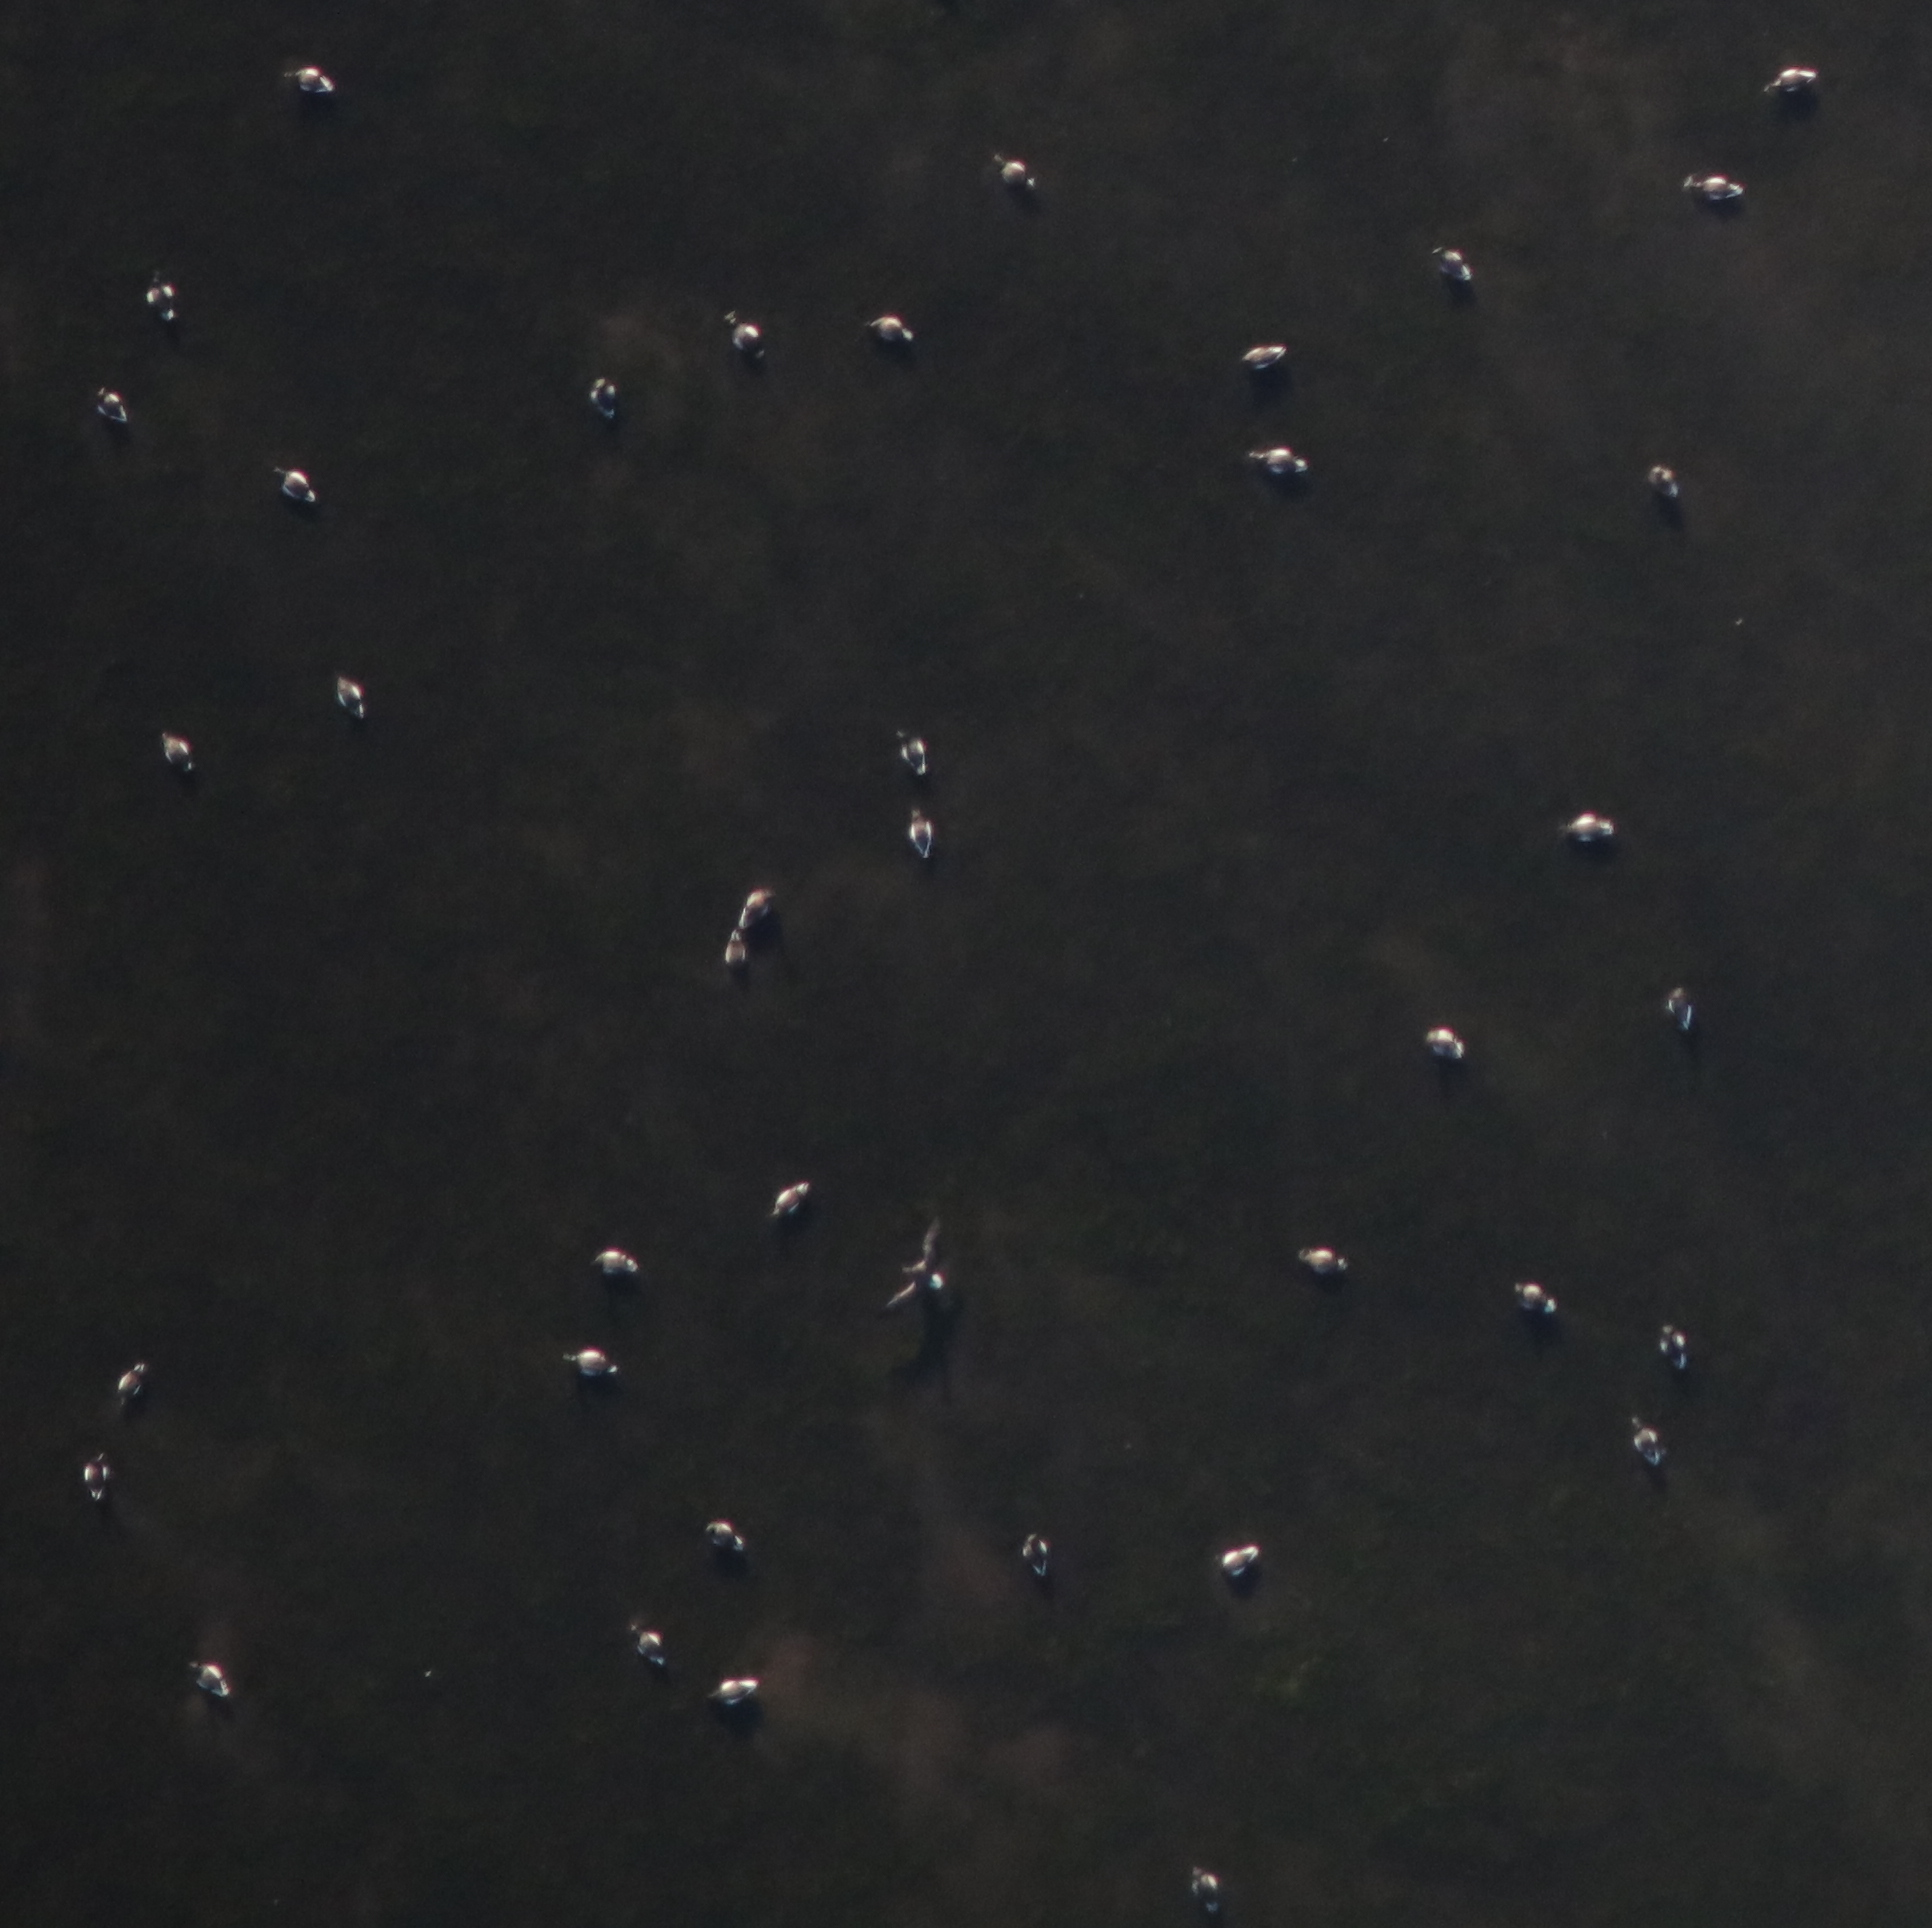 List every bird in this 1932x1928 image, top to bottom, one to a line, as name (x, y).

brant (312, 79)
brant (1792, 81)
brant (1016, 175)
brant (1716, 188)
brant (1453, 265)
brant (161, 297)
brant (892, 330)
brant (751, 336)
brant (1263, 357)
brant (604, 398)
brant (113, 408)
brant (1277, 461)
brant (1661, 476)
brant (297, 486)
brant (351, 695)
brant (177, 751)
brant (912, 751)
brant (1590, 829)
brant (922, 832)
brant (756, 910)
brant (739, 948)
brant (1680, 1006)
brant (1442, 1047)
brant (791, 1200)
brant (1323, 1263)
brant (618, 1265)
brant (927, 1272)
brant (1536, 1299)
brant (1674, 1346)
brant (593, 1364)
brant (132, 1384)
brant (1648, 1440)
brant (97, 1475)
brant (726, 1537)
brant (1036, 1555)
brant (1238, 1562)
brant (649, 1645)
brant (211, 1680)
brant (735, 1692)
brant (1206, 1886)